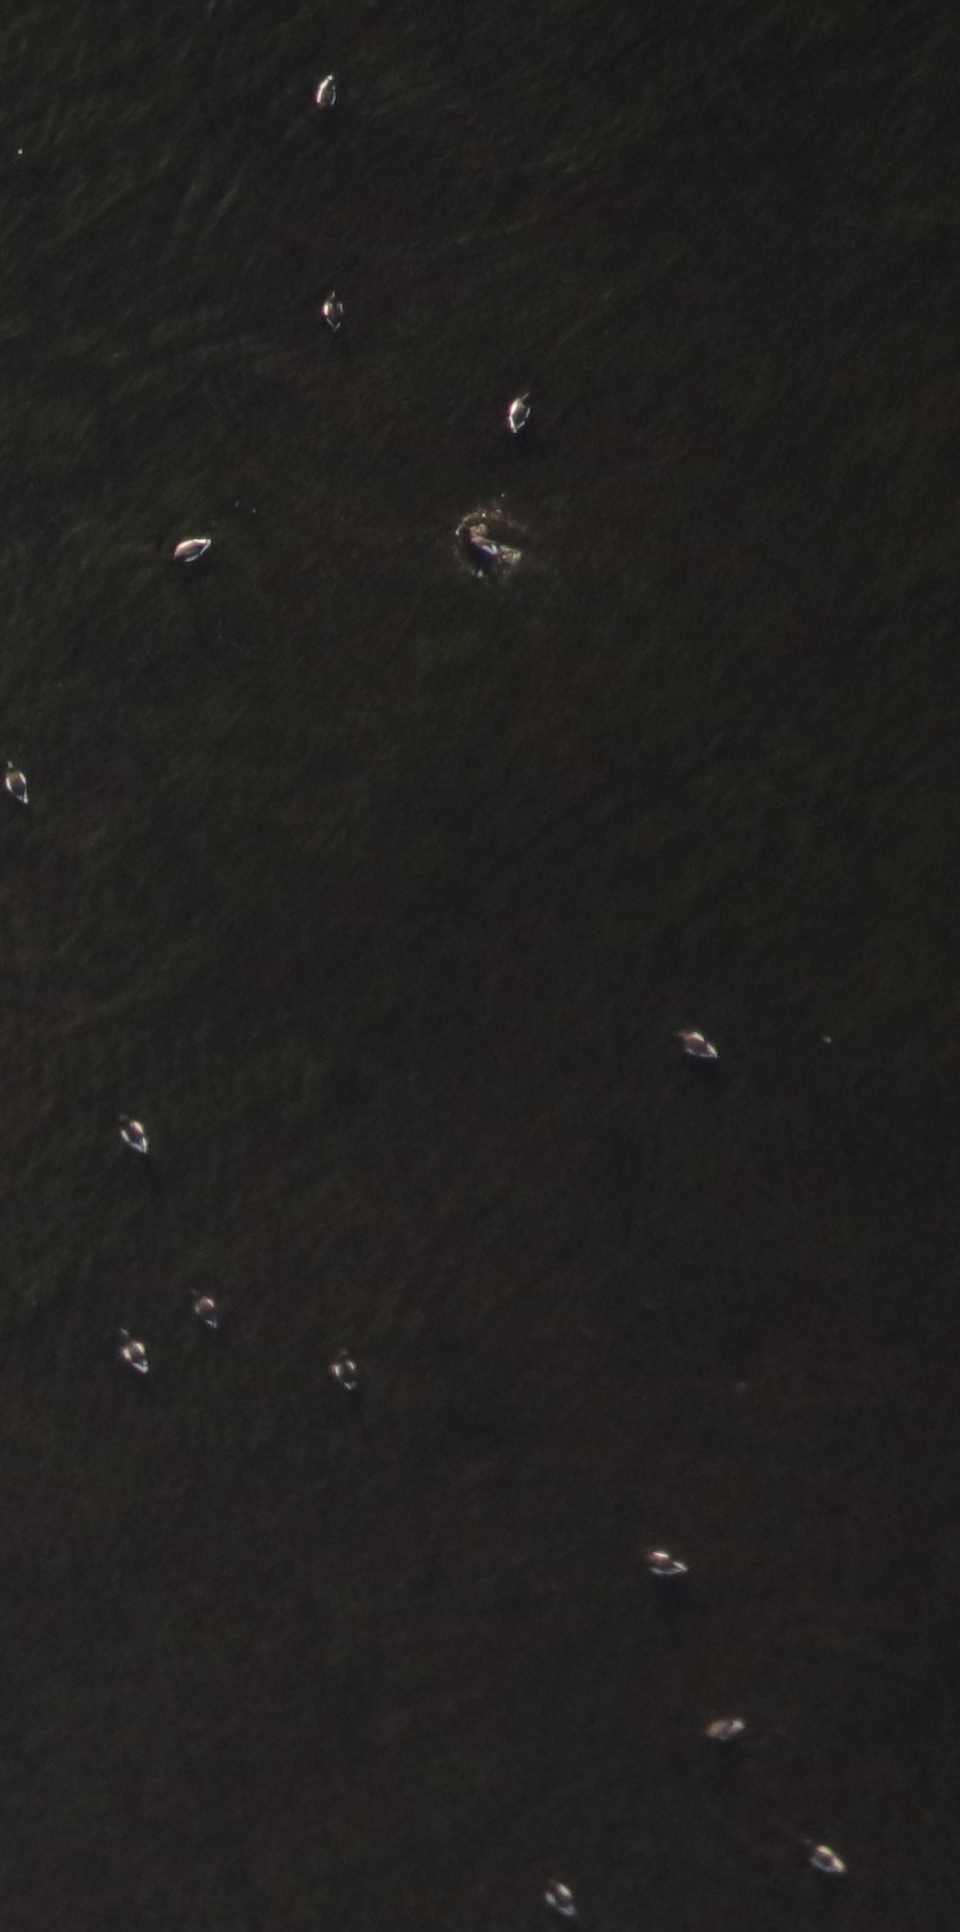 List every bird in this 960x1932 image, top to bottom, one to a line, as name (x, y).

brant (326, 93)
brant (335, 311)
brant (520, 413)
brant (488, 536)
brant (191, 549)
brant (15, 780)
brant (696, 1046)
brant (134, 1135)
brant (207, 1310)
brant (134, 1352)
brant (347, 1373)
brant (663, 1562)
brant (723, 1730)
brant (826, 1861)
brant (562, 1898)